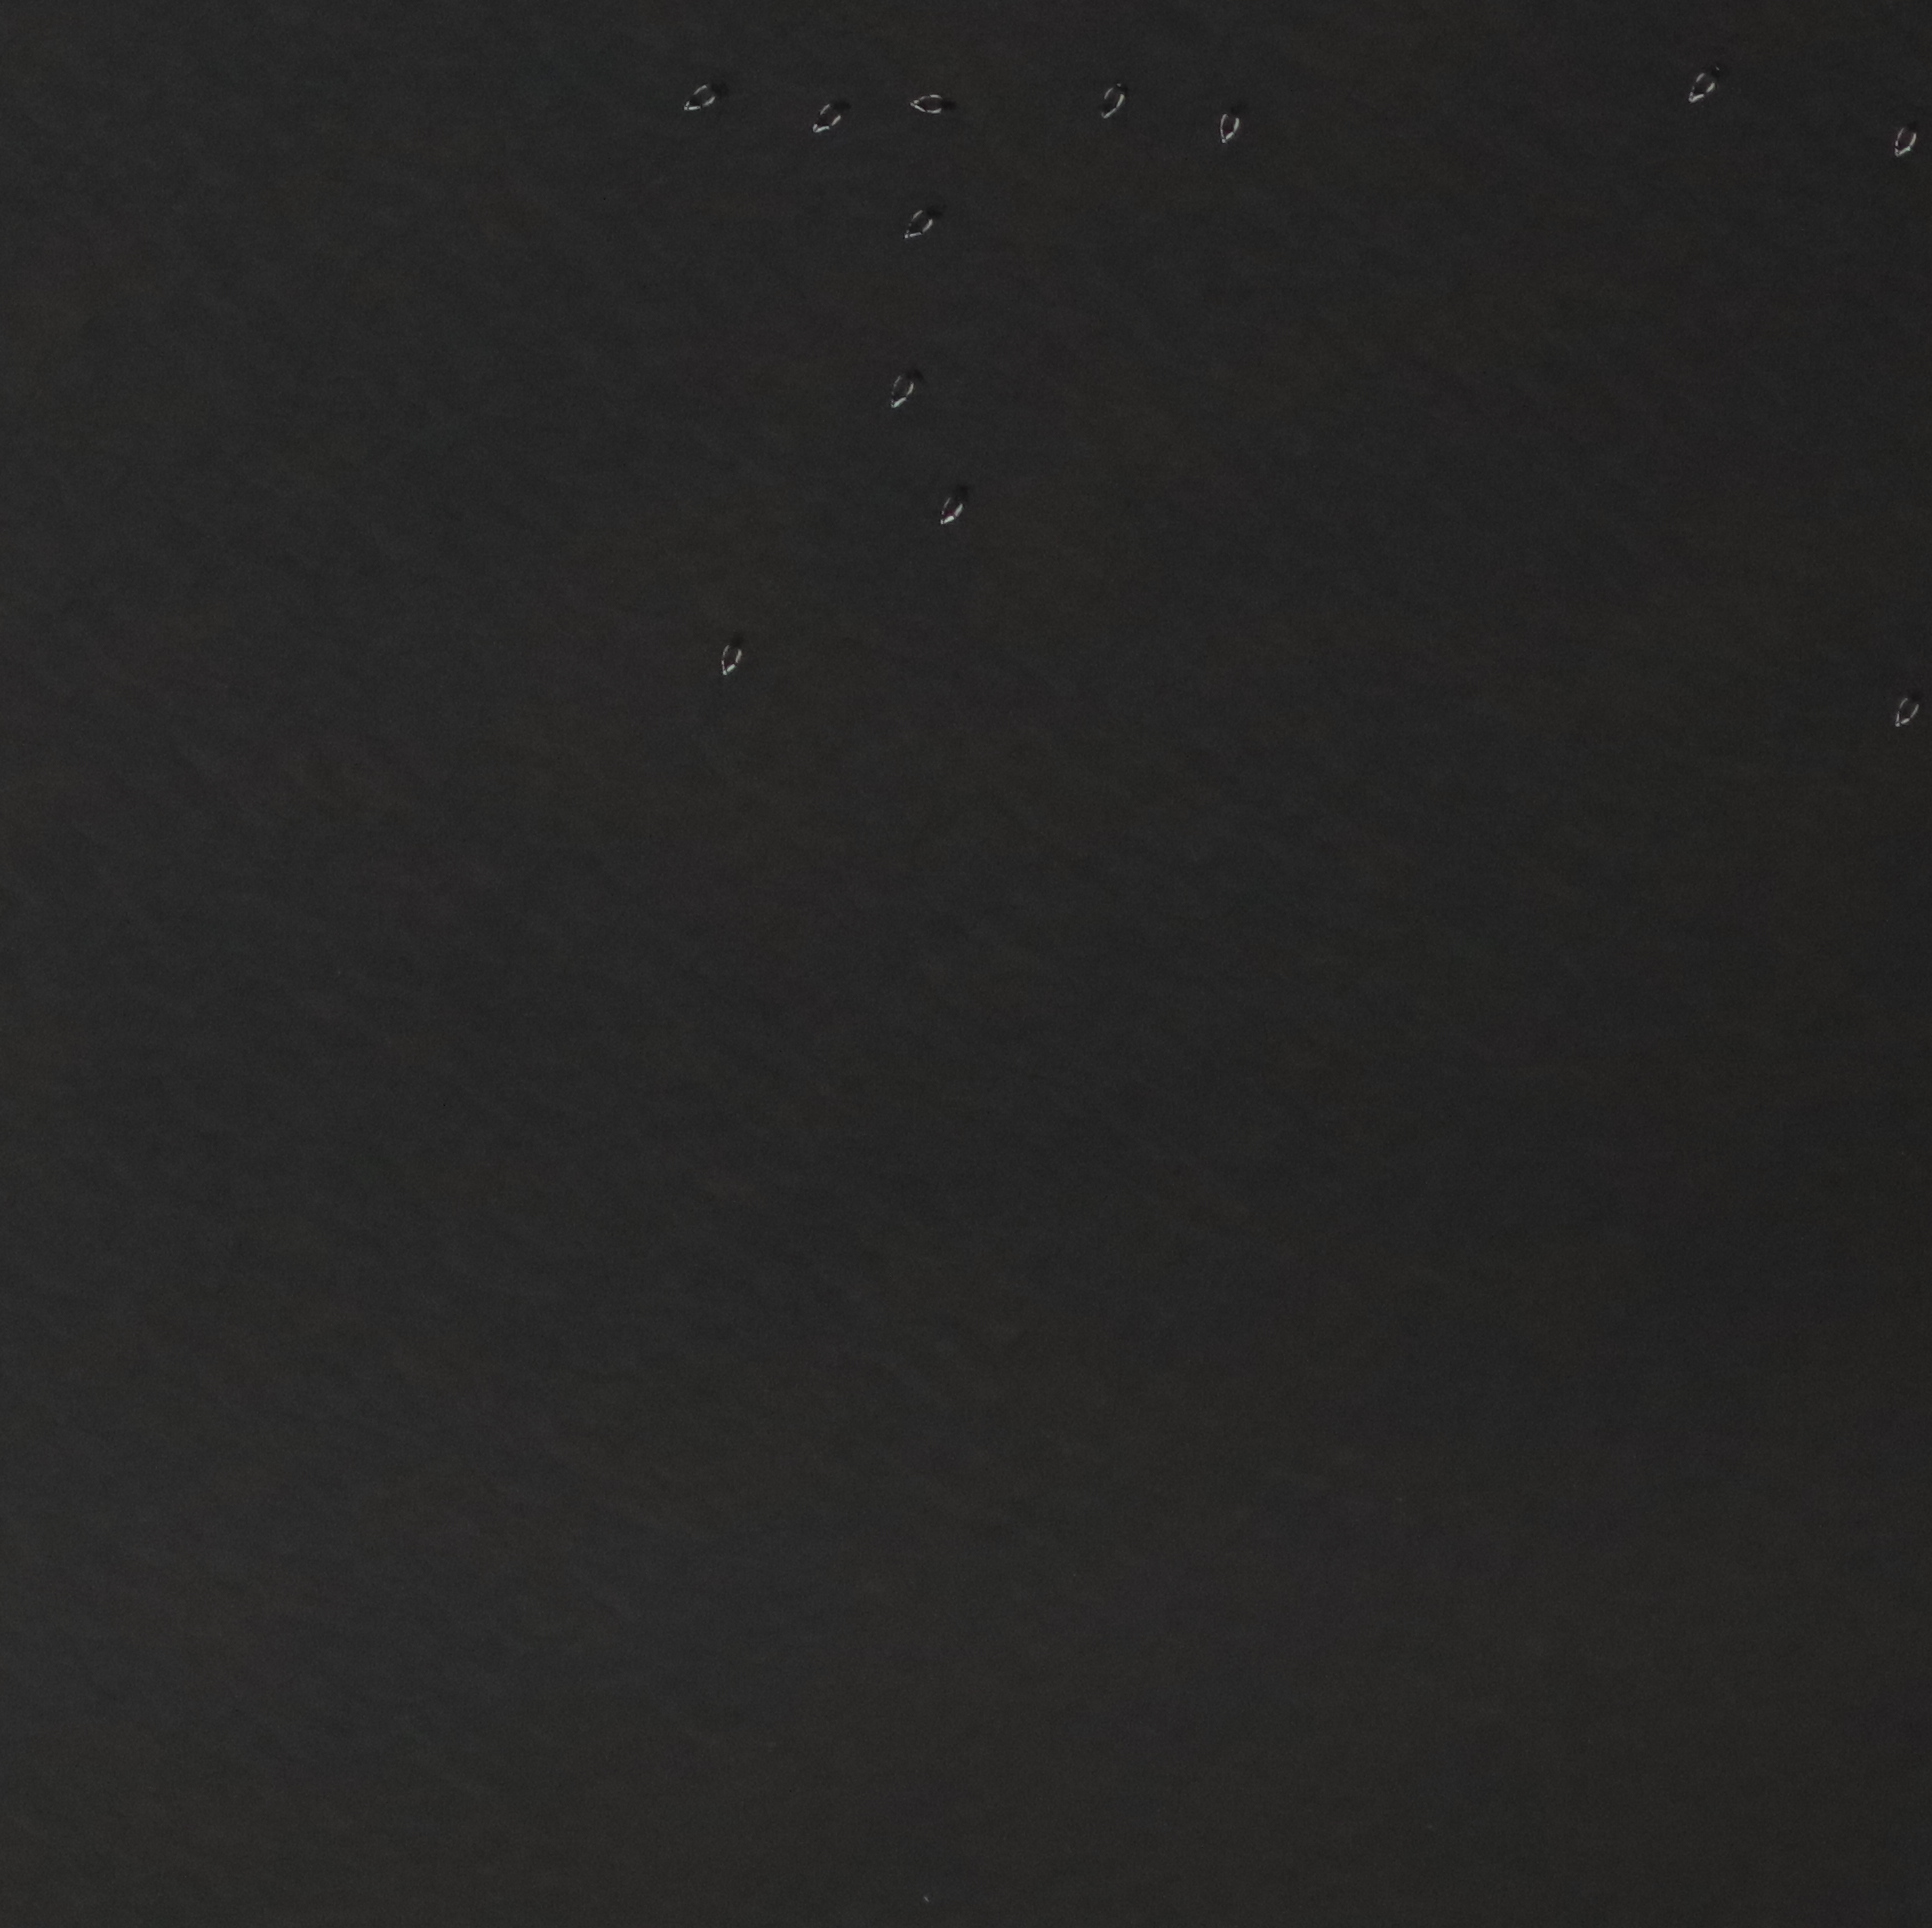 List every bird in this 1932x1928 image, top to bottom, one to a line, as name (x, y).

brant (1704, 85)
brant (703, 97)
brant (1114, 100)
brant (933, 104)
brant (829, 115)
brant (1229, 125)
brant (1905, 139)
brant (921, 222)
brant (904, 384)
brant (951, 507)
brant (732, 655)
brant (1908, 708)